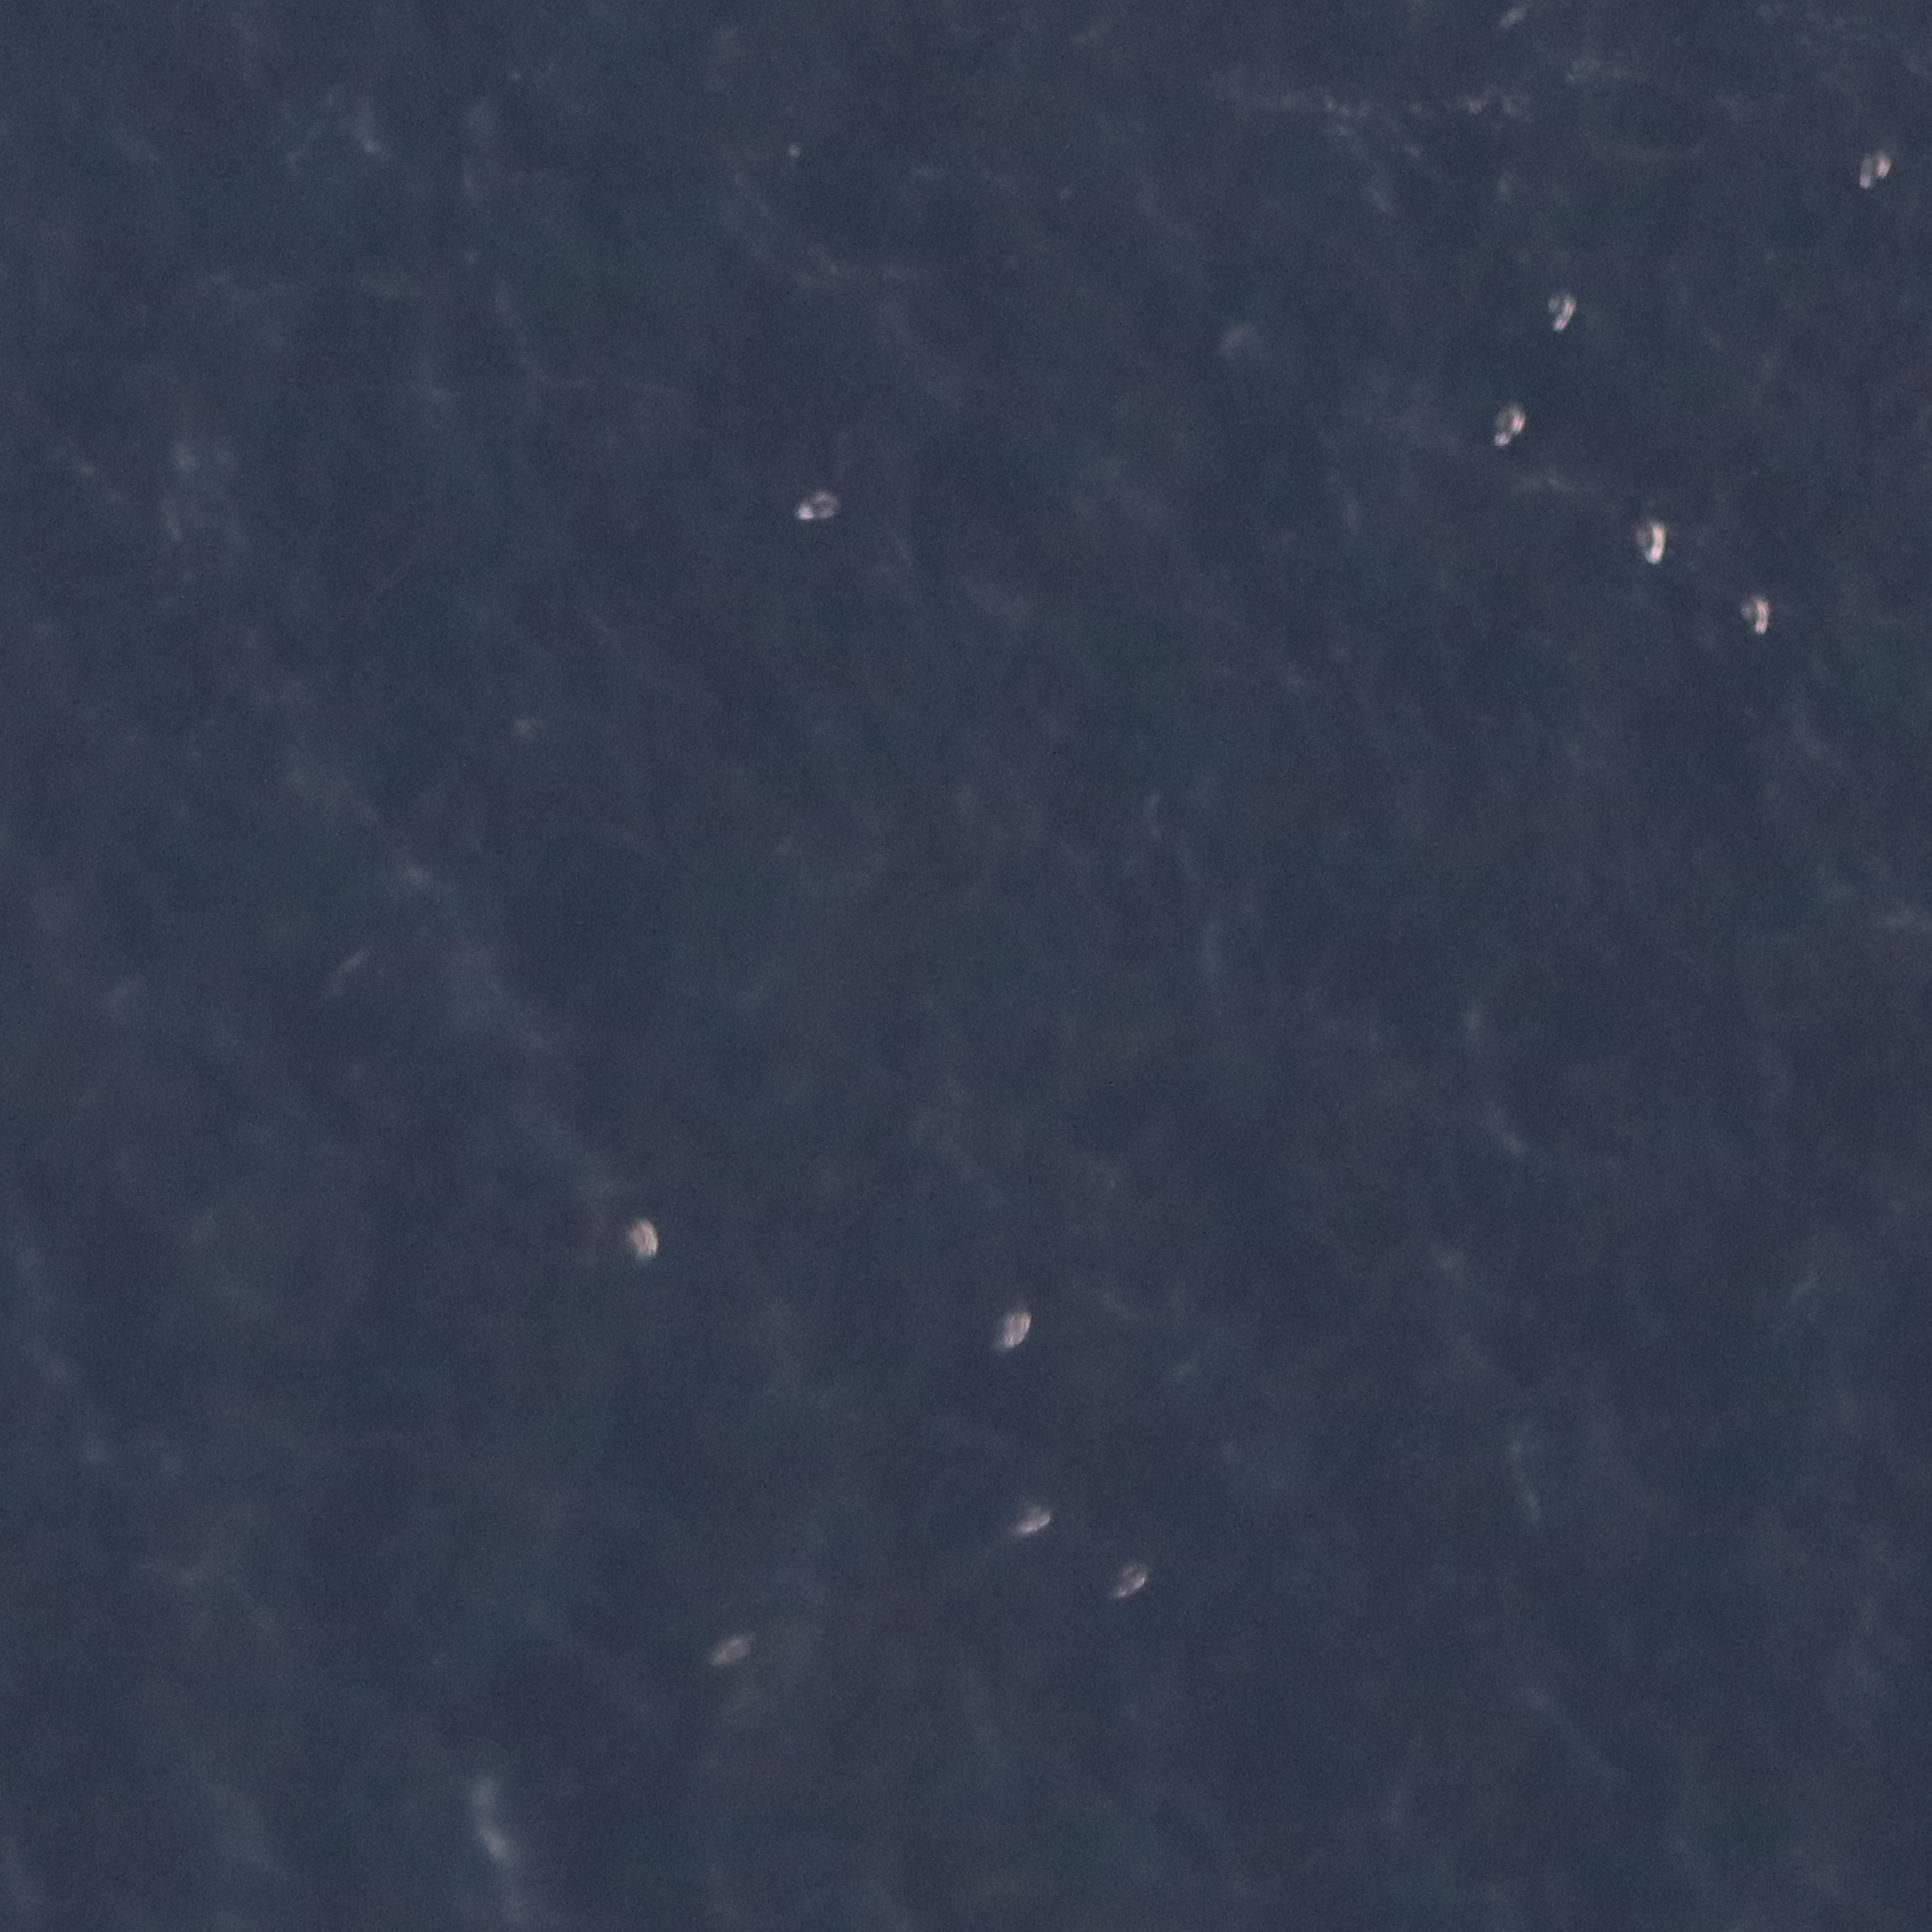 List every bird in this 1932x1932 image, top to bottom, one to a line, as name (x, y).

brant (1872, 170)
brant (1560, 311)
brant (1509, 420)
brant (818, 506)
brant (1650, 535)
brant (1750, 610)
other bird (639, 1235)
other bird (1014, 1324)
brant (1034, 1517)
brant (1129, 1580)